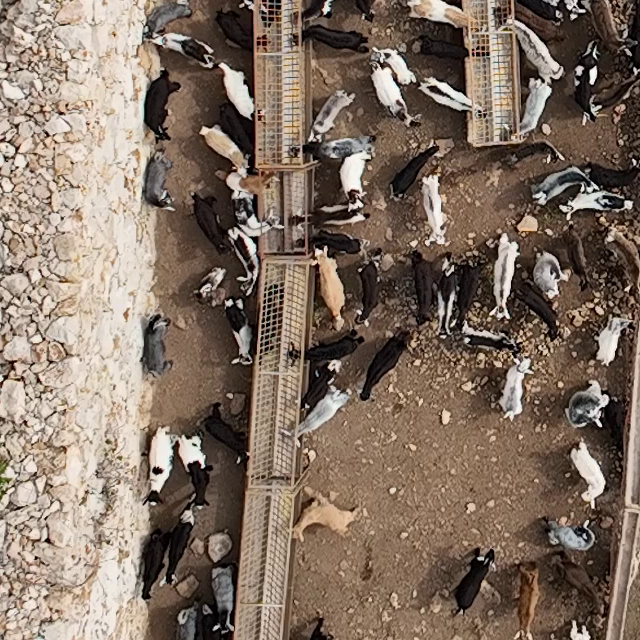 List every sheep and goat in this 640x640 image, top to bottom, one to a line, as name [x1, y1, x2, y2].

goat [144, 0, 196, 39]
goat [205, 0, 266, 12]
goat [292, 0, 349, 23]
goat [353, 0, 374, 21]
goat [405, 0, 488, 32]
goat [494, 0, 563, 27]
goat [494, 0, 559, 7]
goat [565, 0, 590, 20]
goat [587, 0, 637, 48]
goat [632, 0, 639, 61]
goat [496, 3, 565, 45]
goat [215, 9, 266, 50]
goat [501, 17, 564, 81]
goat [292, 23, 367, 54]
goat [151, 32, 213, 69]
goat [410, 35, 490, 59]
goat [574, 41, 602, 126]
goat [373, 47, 416, 84]
goat [370, 63, 423, 129]
goat [218, 64, 264, 122]
goat [594, 67, 639, 111]
goat [143, 68, 182, 144]
goat [420, 77, 486, 115]
goat [505, 78, 552, 138]
goat [307, 91, 354, 141]
goat [198, 123, 247, 179]
goat [290, 135, 376, 159]
goat [505, 140, 566, 168]
goat [387, 144, 439, 199]
goat [143, 151, 176, 210]
goat [339, 153, 371, 210]
goat [587, 155, 639, 189]
goat [215, 168, 278, 191]
goat [533, 168, 597, 205]
goat [421, 175, 447, 246]
goat [231, 190, 282, 236]
goat [189, 191, 229, 253]
goat [560, 192, 632, 221]
goat [291, 203, 371, 225]
goat [559, 225, 589, 292]
goat [607, 225, 639, 296]
goat [227, 228, 260, 295]
goat [296, 230, 360, 253]
goat [488, 231, 518, 320]
goat [313, 248, 344, 320]
goat [408, 252, 434, 326]
goat [433, 254, 458, 337]
goat [531, 255, 571, 300]
goat [353, 261, 378, 326]
goat [456, 264, 483, 330]
goat [516, 279, 561, 343]
goat [222, 298, 253, 364]
goat [143, 313, 172, 373]
goat [593, 315, 622, 363]
goat [463, 324, 522, 353]
goat [288, 327, 365, 368]
goat [358, 327, 408, 402]
goat [497, 358, 531, 421]
goat [300, 361, 341, 412]
goat [565, 377, 609, 426]
goat [281, 388, 349, 448]
goat [201, 402, 251, 463]
goat [144, 425, 174, 505]
goat [174, 434, 212, 509]
goat [569, 439, 606, 509]
goat [291, 487, 357, 538]
goat [160, 507, 194, 587]
goat [545, 517, 593, 552]
goat [141, 532, 171, 599]
goat [452, 548, 495, 613]
goat [556, 559, 605, 618]
goat [516, 560, 538, 635]
goat [210, 568, 235, 632]
goat [177, 602, 198, 636]
goat [570, 621, 590, 636]